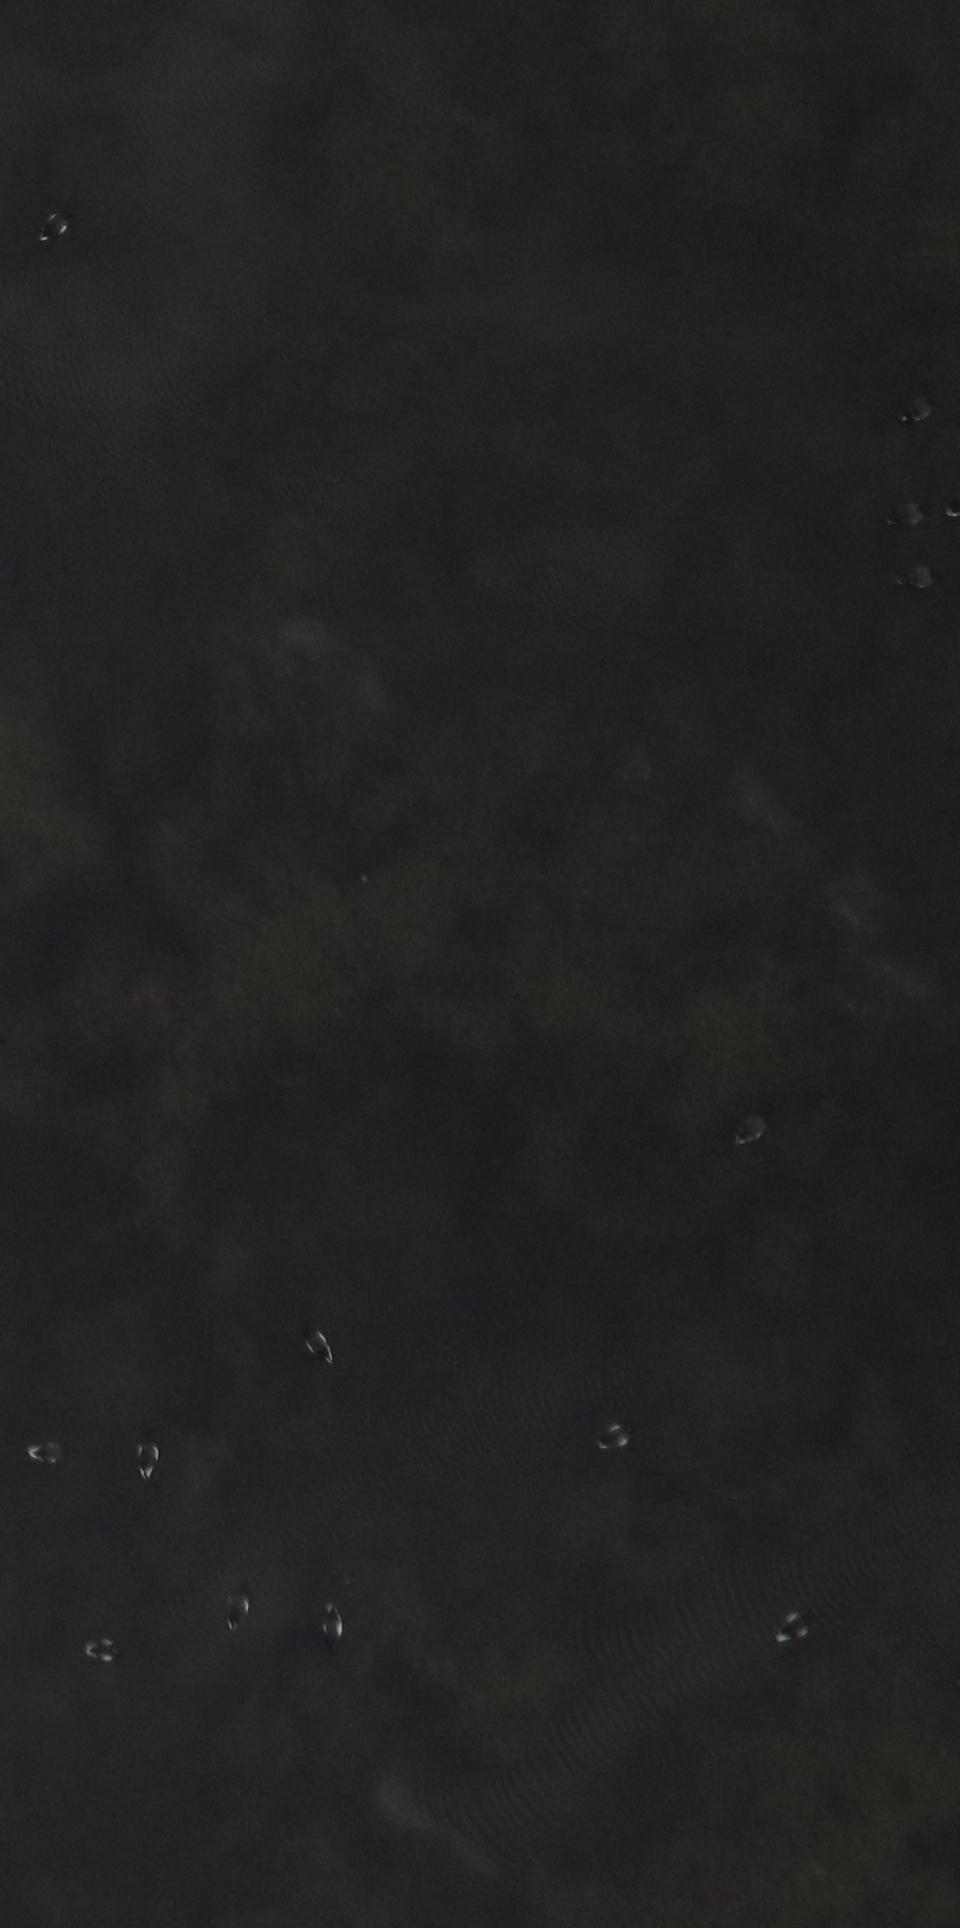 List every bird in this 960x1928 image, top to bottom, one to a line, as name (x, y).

brant (53, 225)
brant (919, 410)
brant (906, 506)
brant (919, 578)
brant (753, 1129)
brant (315, 1344)
brant (617, 1437)
brant (44, 1452)
brant (149, 1456)
brant (236, 1606)
brant (329, 1625)
brant (793, 1627)
brant (102, 1650)